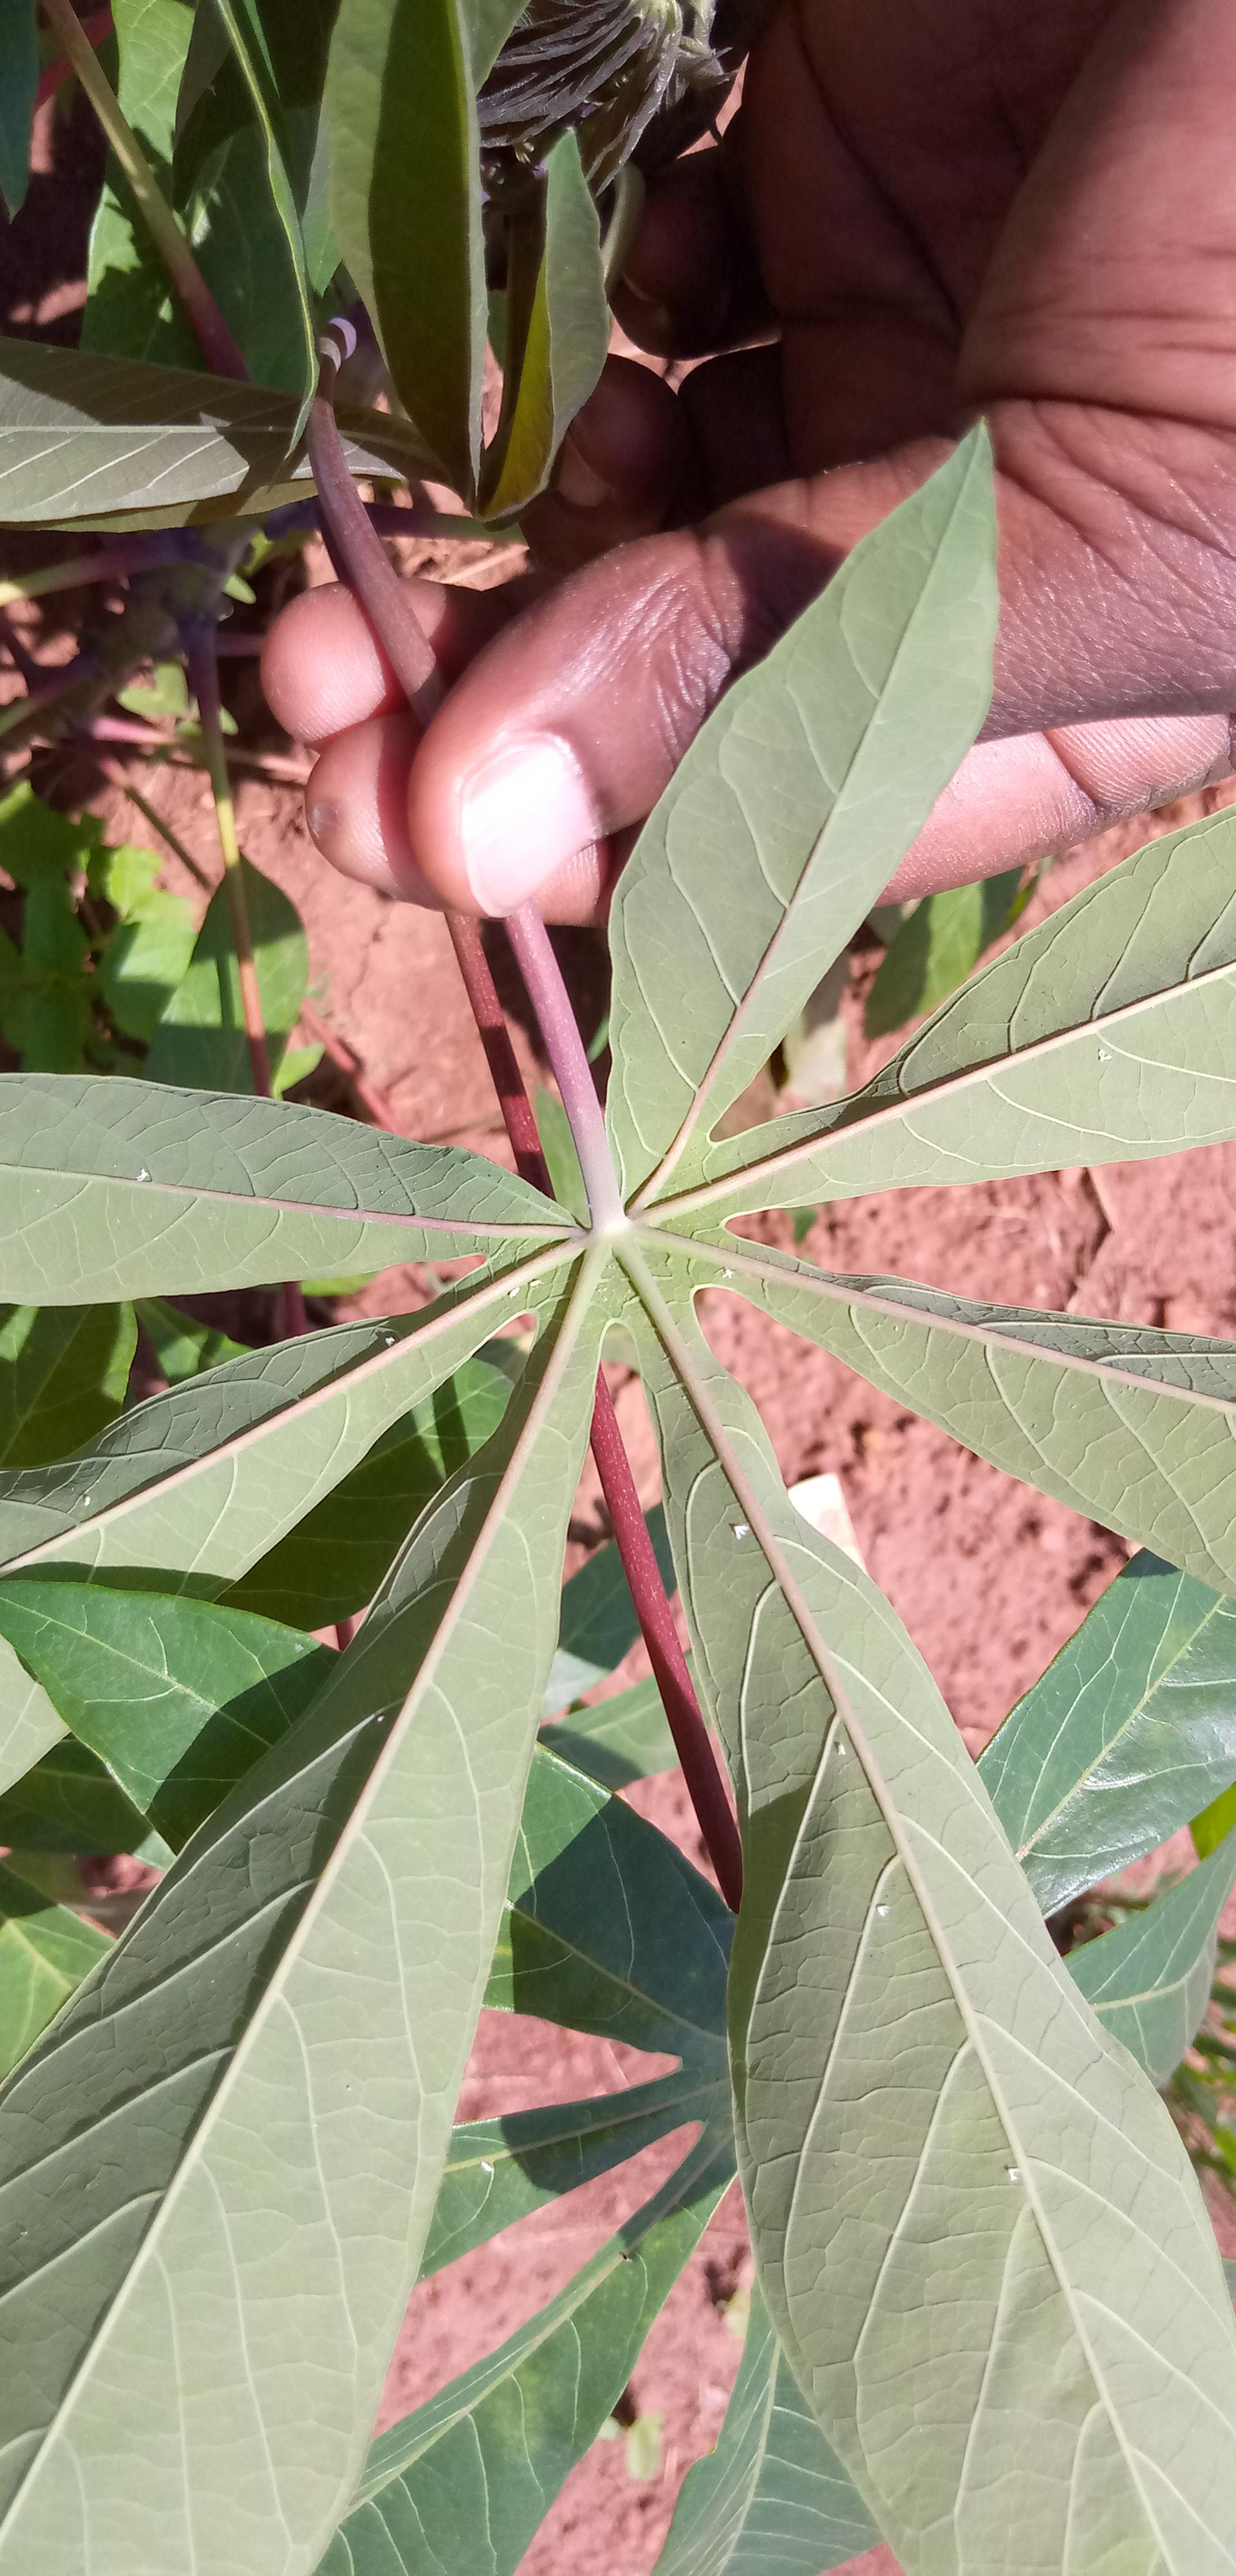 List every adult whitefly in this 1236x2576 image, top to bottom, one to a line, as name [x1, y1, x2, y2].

whitefly [1093, 1027, 1117, 1075]
whitefly [122, 1159, 166, 1189]
whitefly [709, 1262, 743, 1289]
whitefly [521, 1264, 548, 1295]
whitefly [504, 1276, 522, 1310]
whitefly [382, 1329, 400, 1351]
whitefly [71, 1490, 95, 1514]
whitefly [724, 1514, 751, 1547]
whitefly [370, 1707, 388, 1730]
whitefly [822, 1727, 850, 1768]
whitefly [868, 1895, 902, 1926]
whitefly [997, 2155, 1024, 2190]